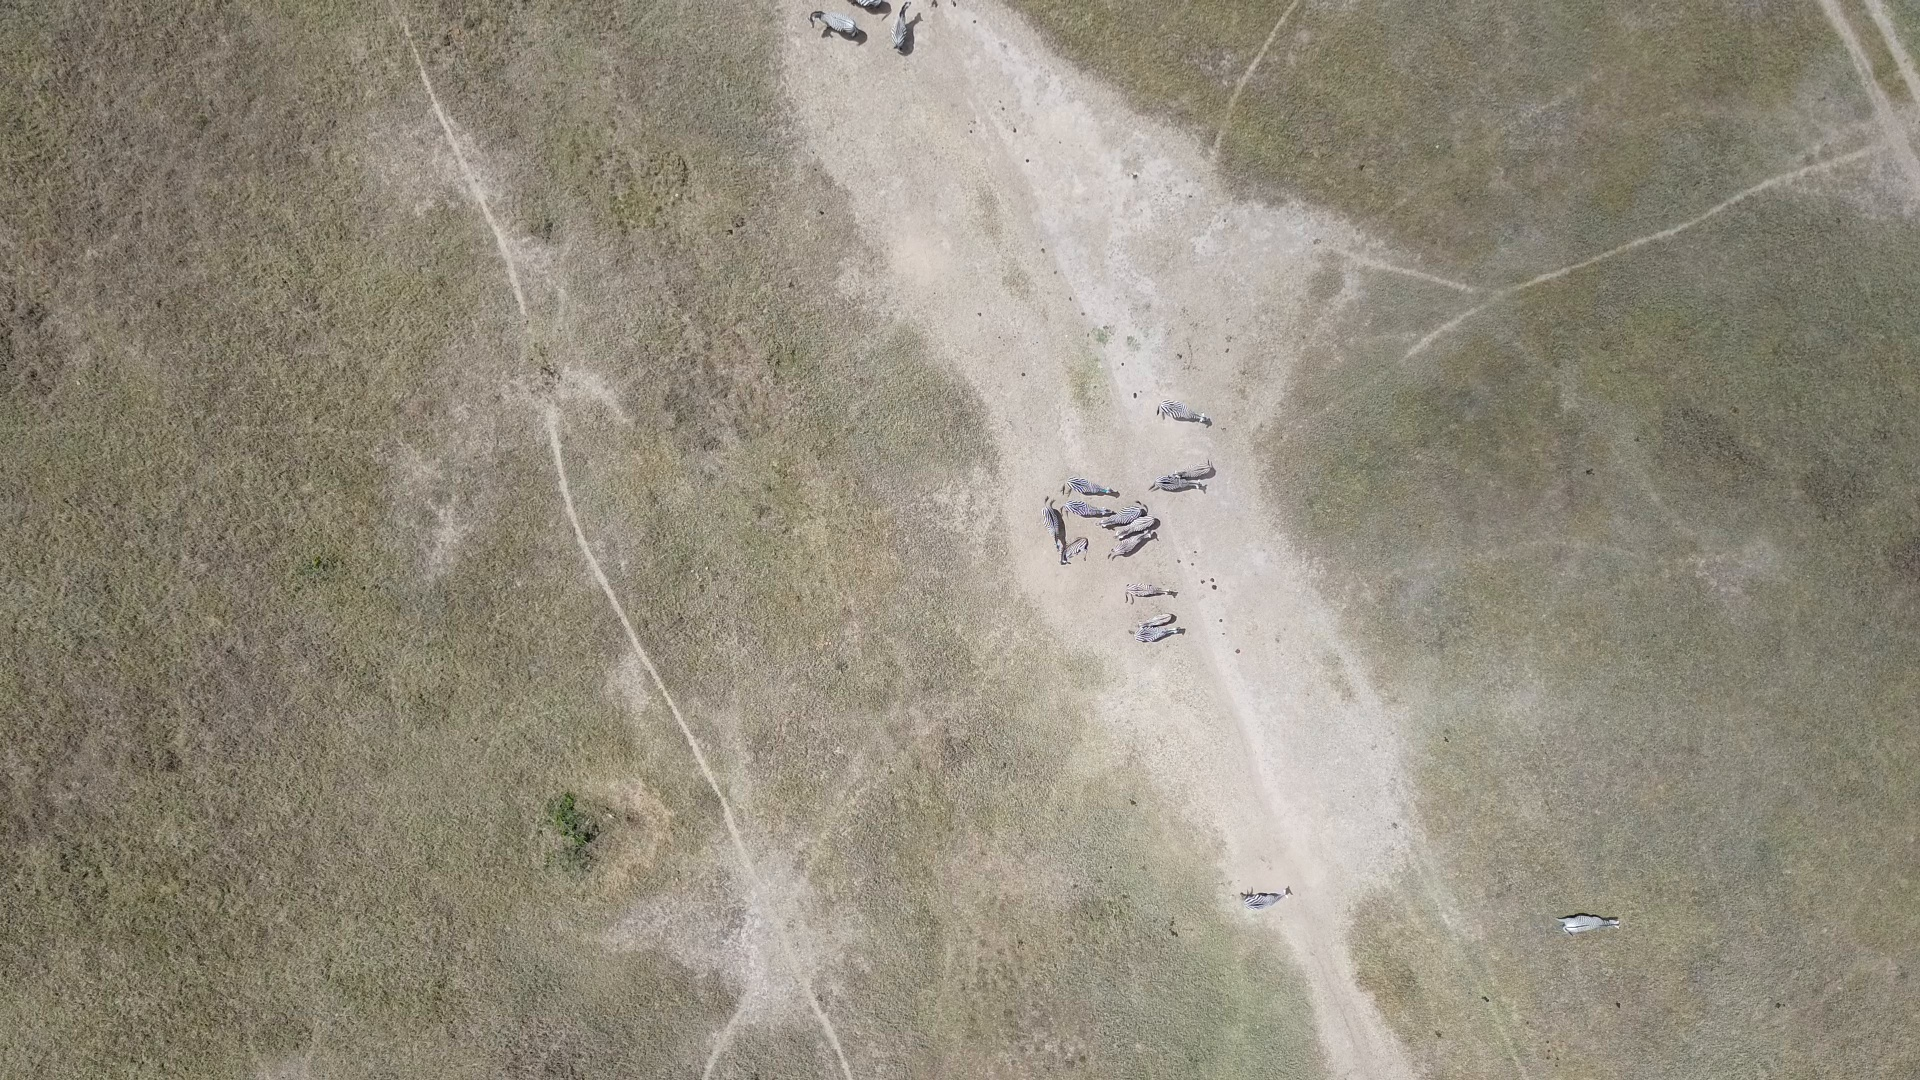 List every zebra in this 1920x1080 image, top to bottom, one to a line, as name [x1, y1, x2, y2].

zebra [852, 0, 888, 10]
zebra [891, 5, 915, 49]
zebra [811, 12, 863, 37]
zebra [1164, 402, 1205, 421]
zebra [1188, 467, 1216, 478]
zebra [1155, 470, 1188, 485]
zebra [1068, 476, 1120, 496]
zebra [1159, 478, 1202, 490]
zebra [1062, 499, 1113, 519]
zebra [1099, 504, 1147, 528]
zebra [1042, 505, 1060, 541]
zebra [1117, 515, 1153, 533]
zebra [1116, 532, 1151, 556]
zebra [1061, 539, 1089, 565]
zebra [1128, 583, 1162, 596]
zebra [1139, 613, 1172, 627]
zebra [1133, 626, 1186, 643]
zebra [1245, 890, 1289, 910]
zebra [1559, 916, 1618, 932]